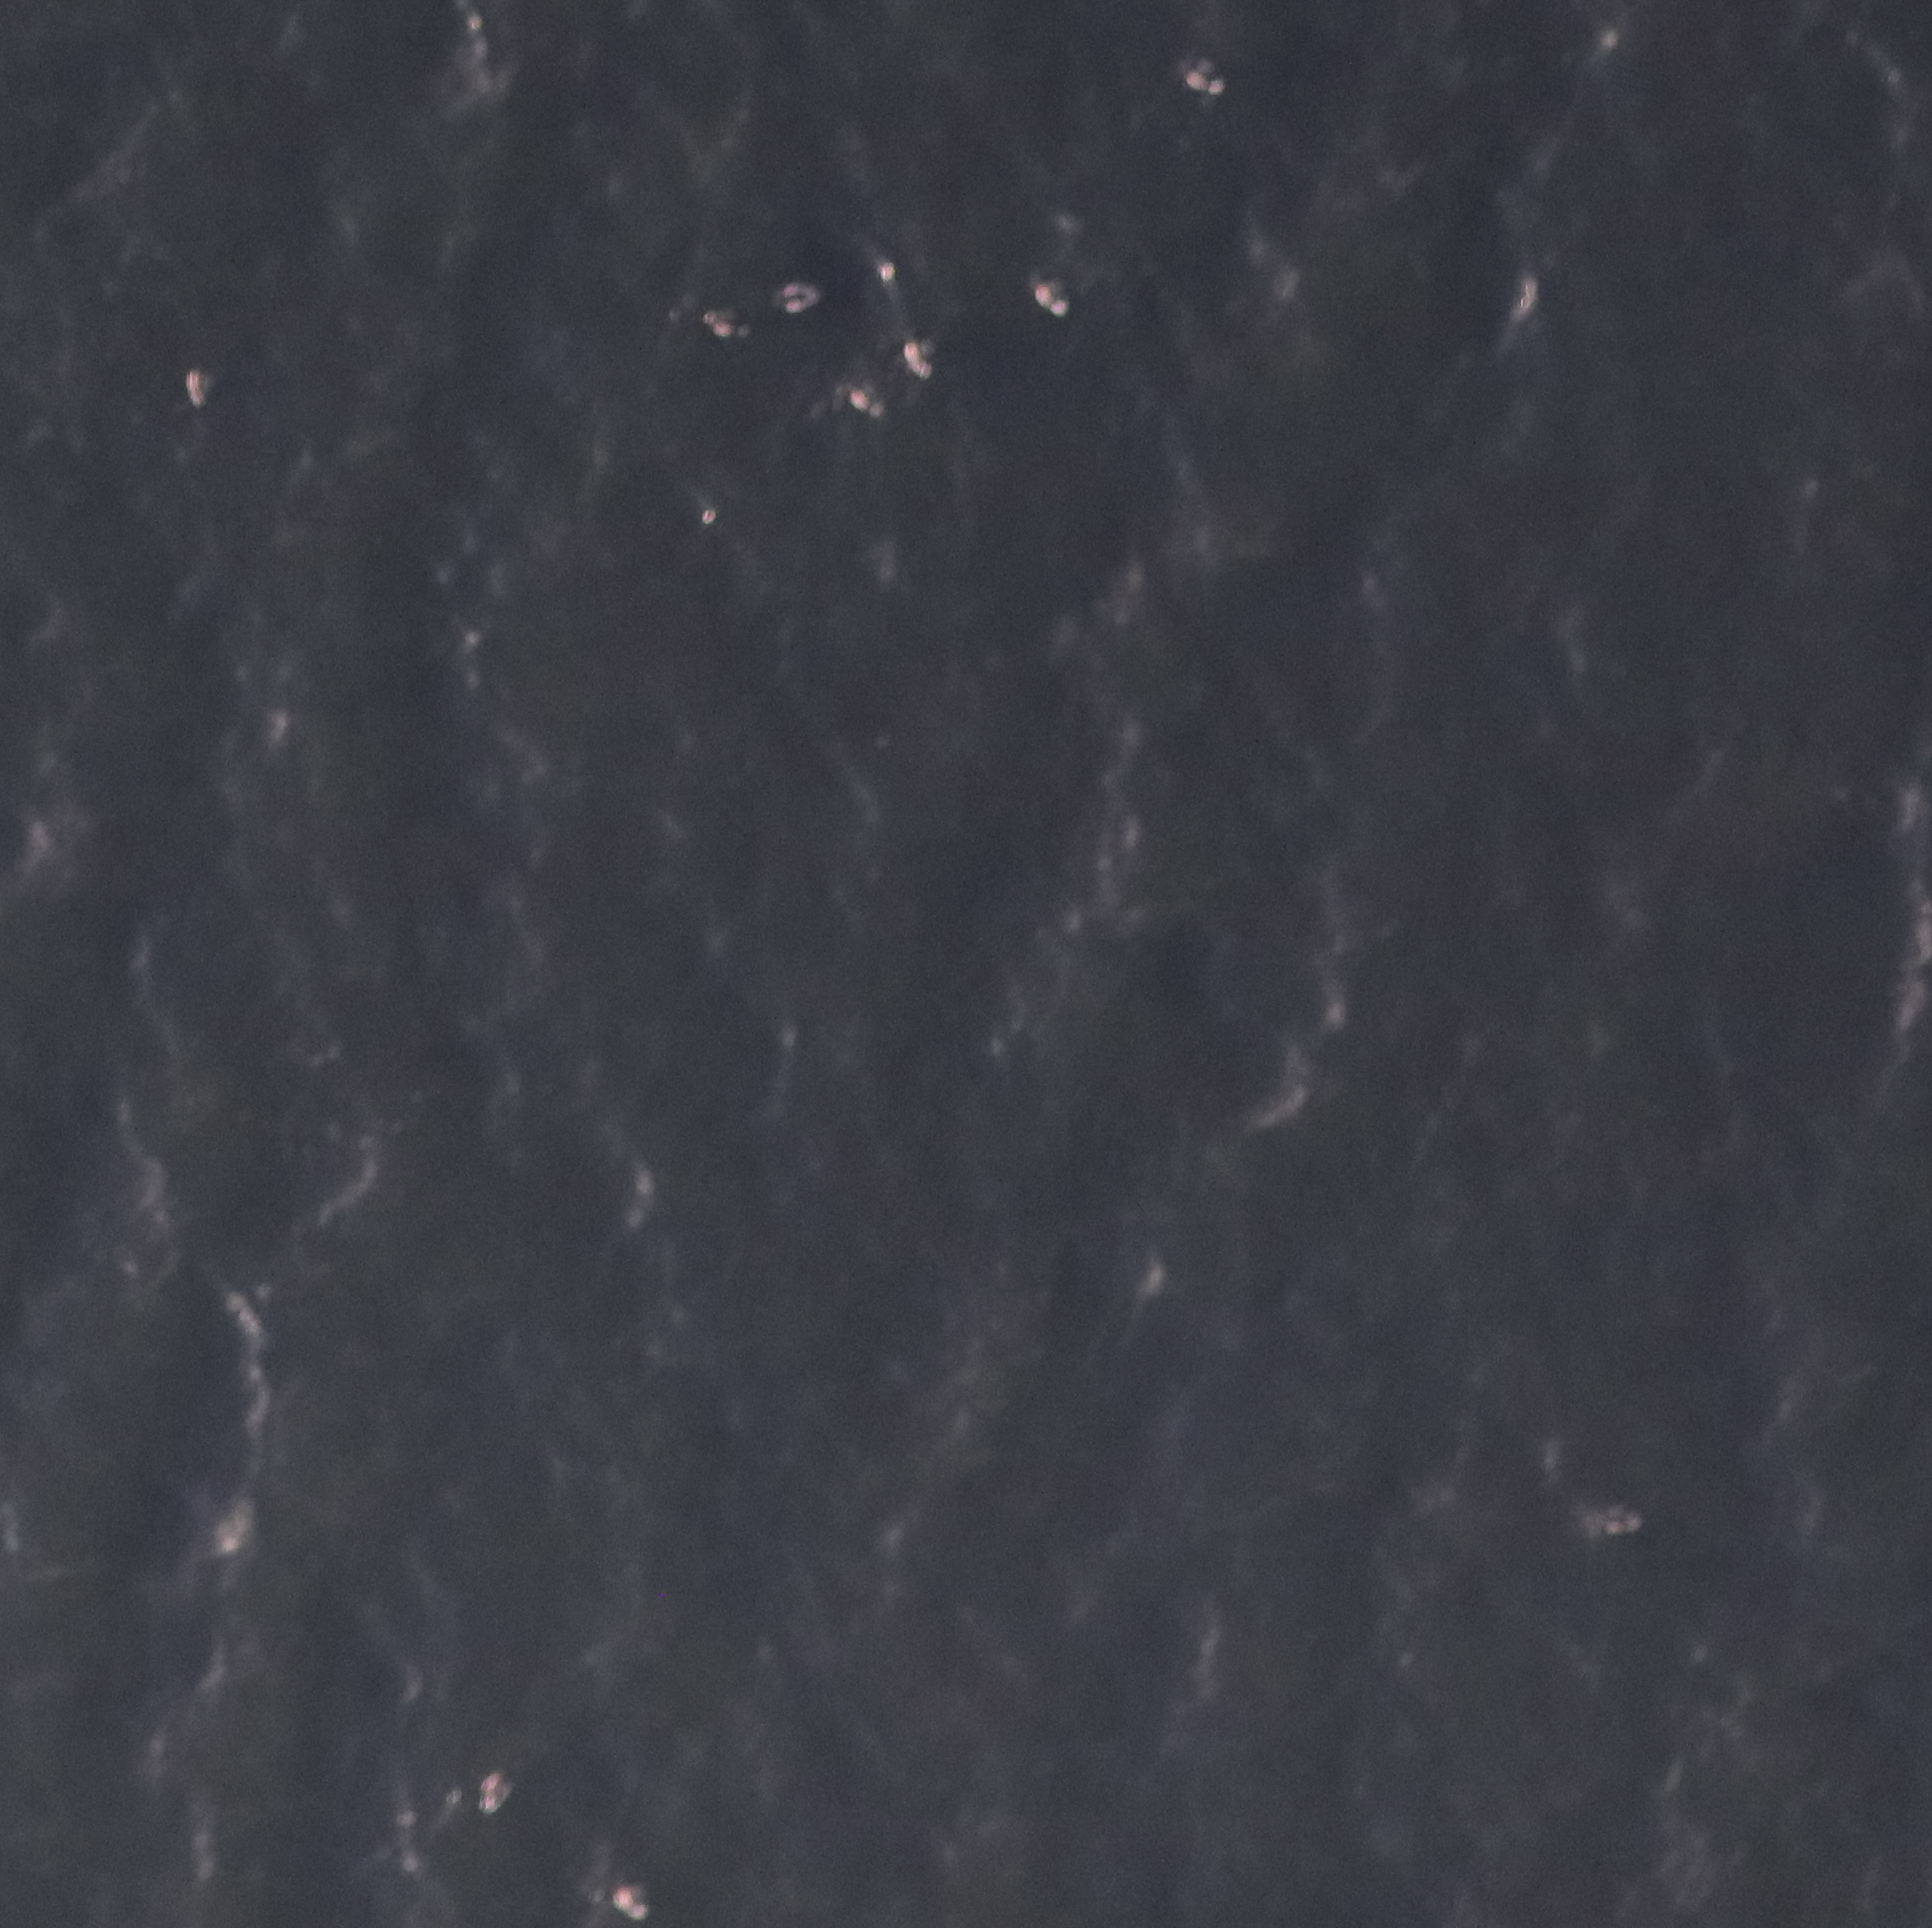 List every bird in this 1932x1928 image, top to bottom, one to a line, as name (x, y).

brant (1205, 75)
brant (1052, 294)
brant (794, 297)
brant (723, 322)
brant (919, 352)
brant (198, 387)
brant (866, 397)
brant (1619, 1523)
other bird (497, 1791)
other bird (634, 1901)